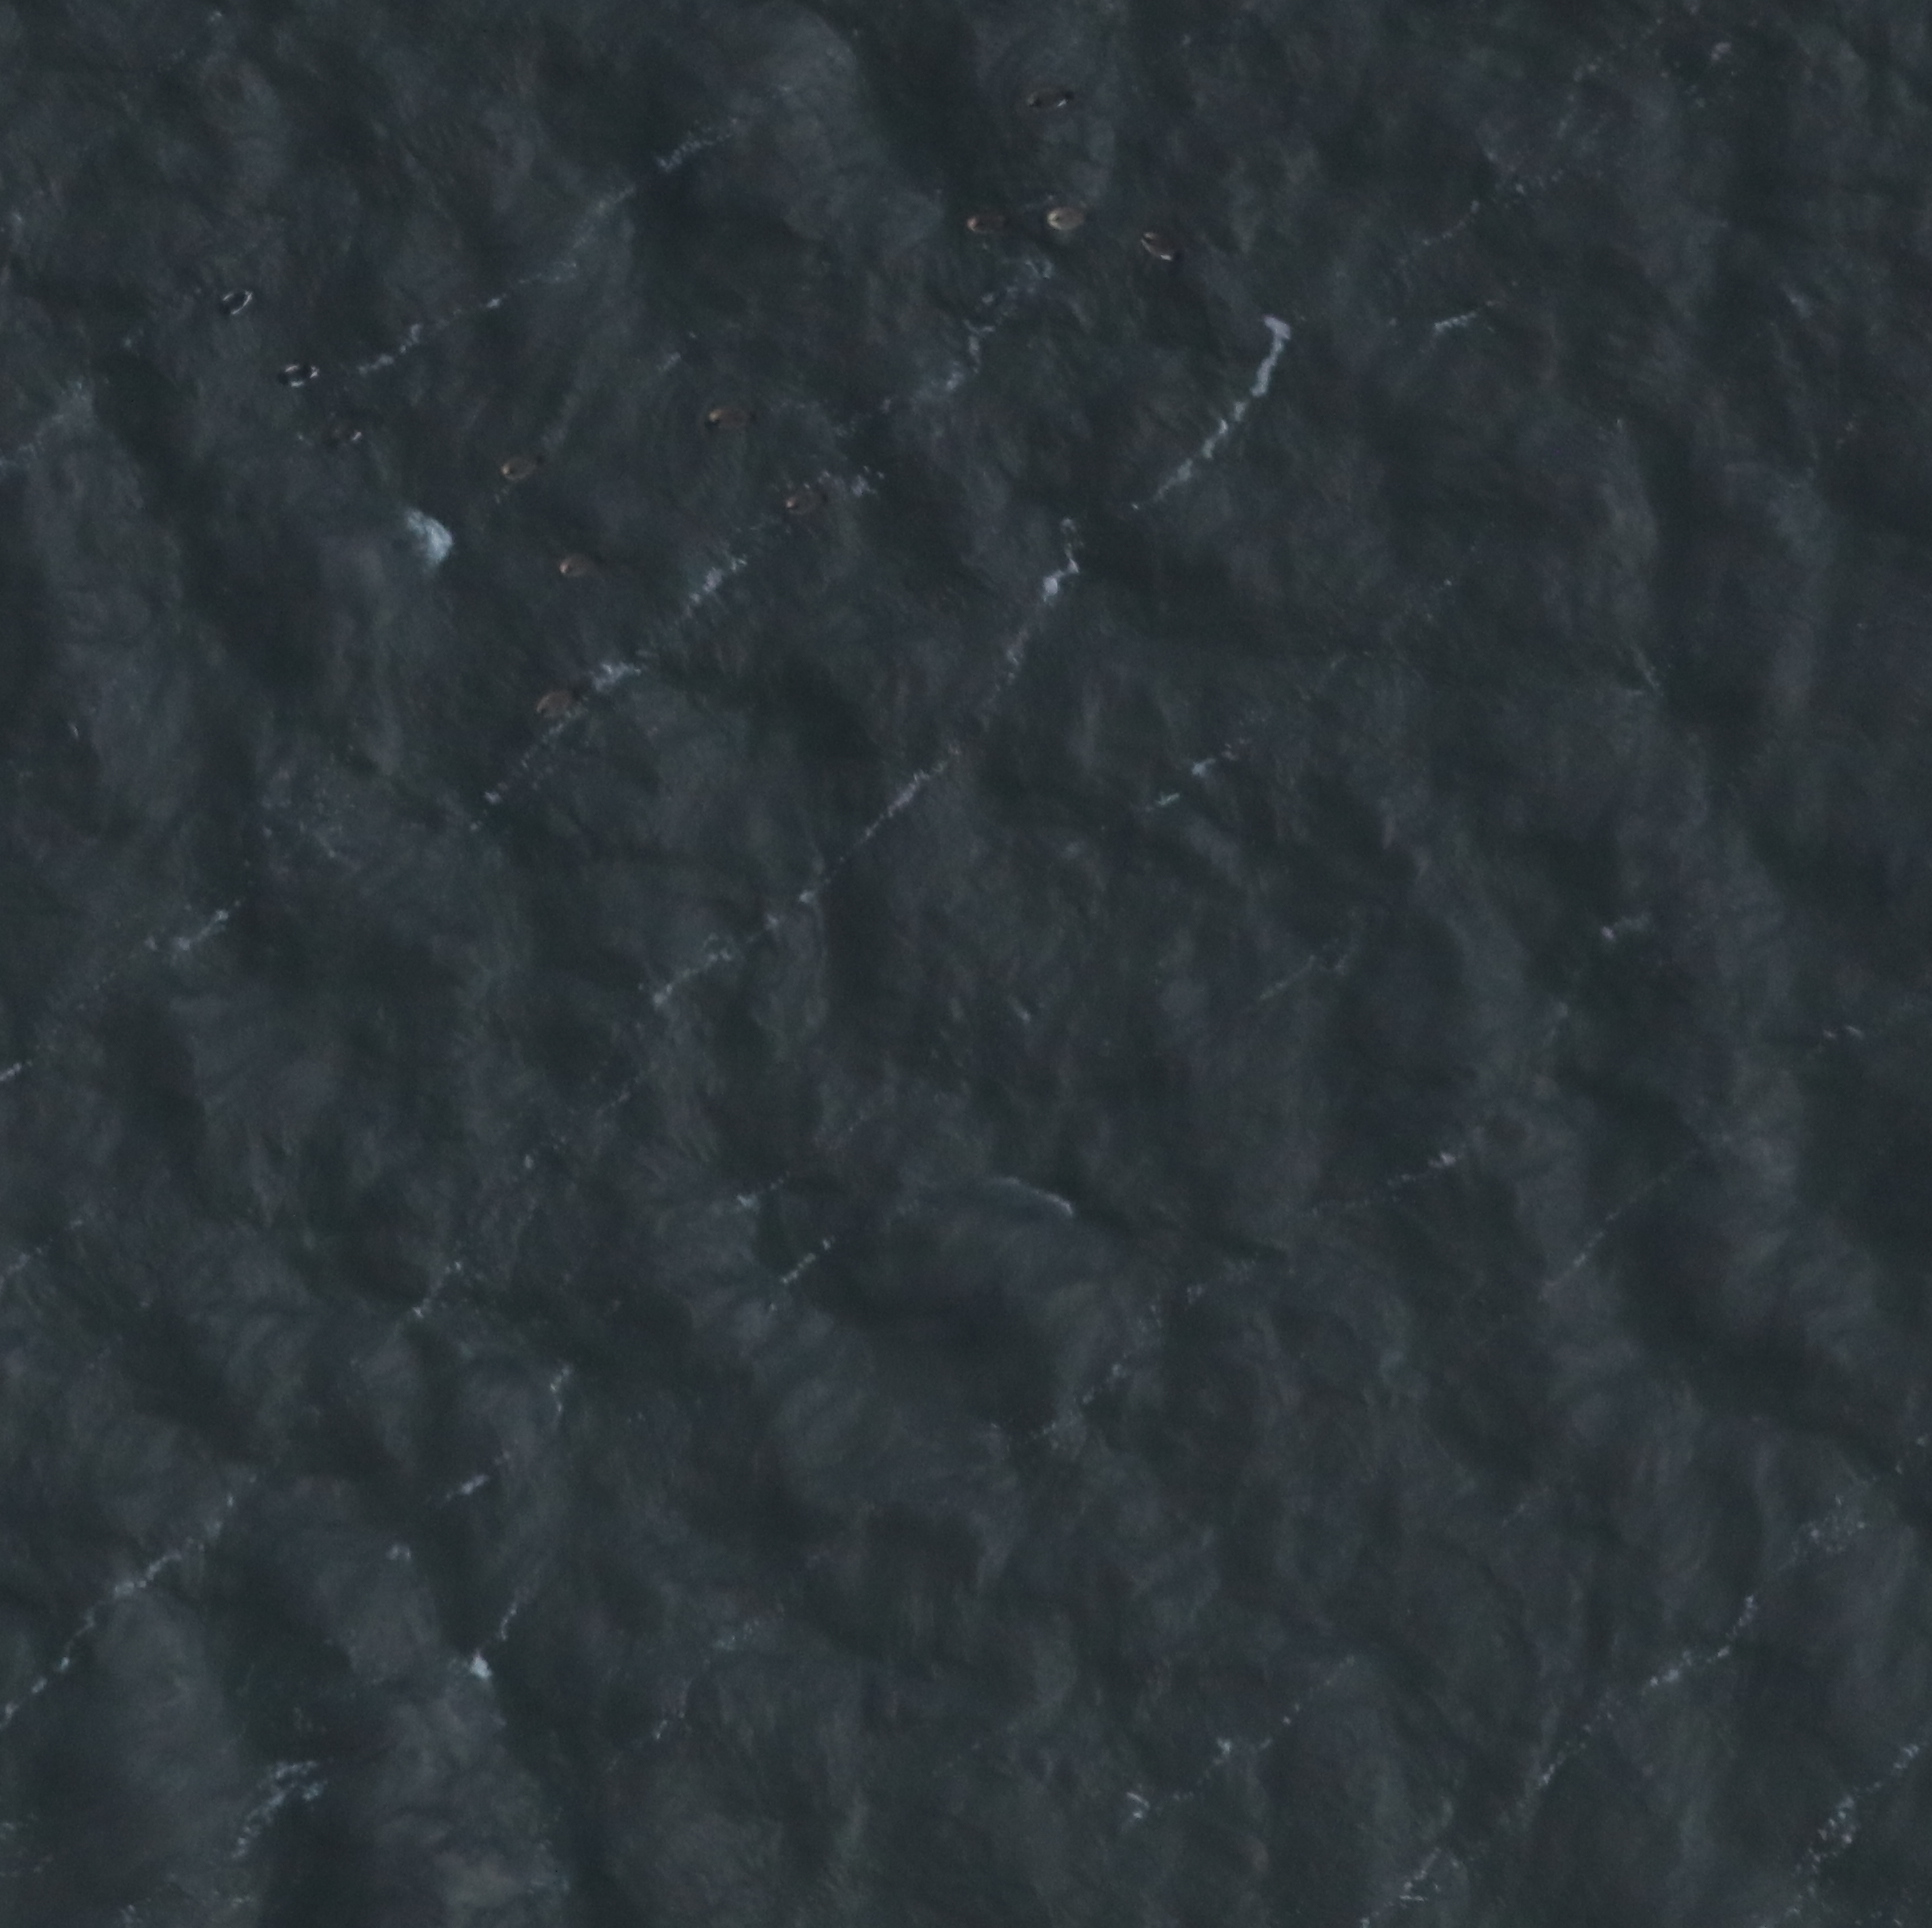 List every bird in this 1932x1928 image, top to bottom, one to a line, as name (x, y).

Canada goose (1045, 98)
Canada goose (1055, 220)
Canada goose (991, 223)
Canada goose (1156, 245)
brant (237, 304)
brant (295, 373)
Canada goose (729, 419)
brant (340, 432)
Canada goose (520, 466)
Canada goose (809, 503)
Canada goose (577, 566)
Canada goose (552, 705)